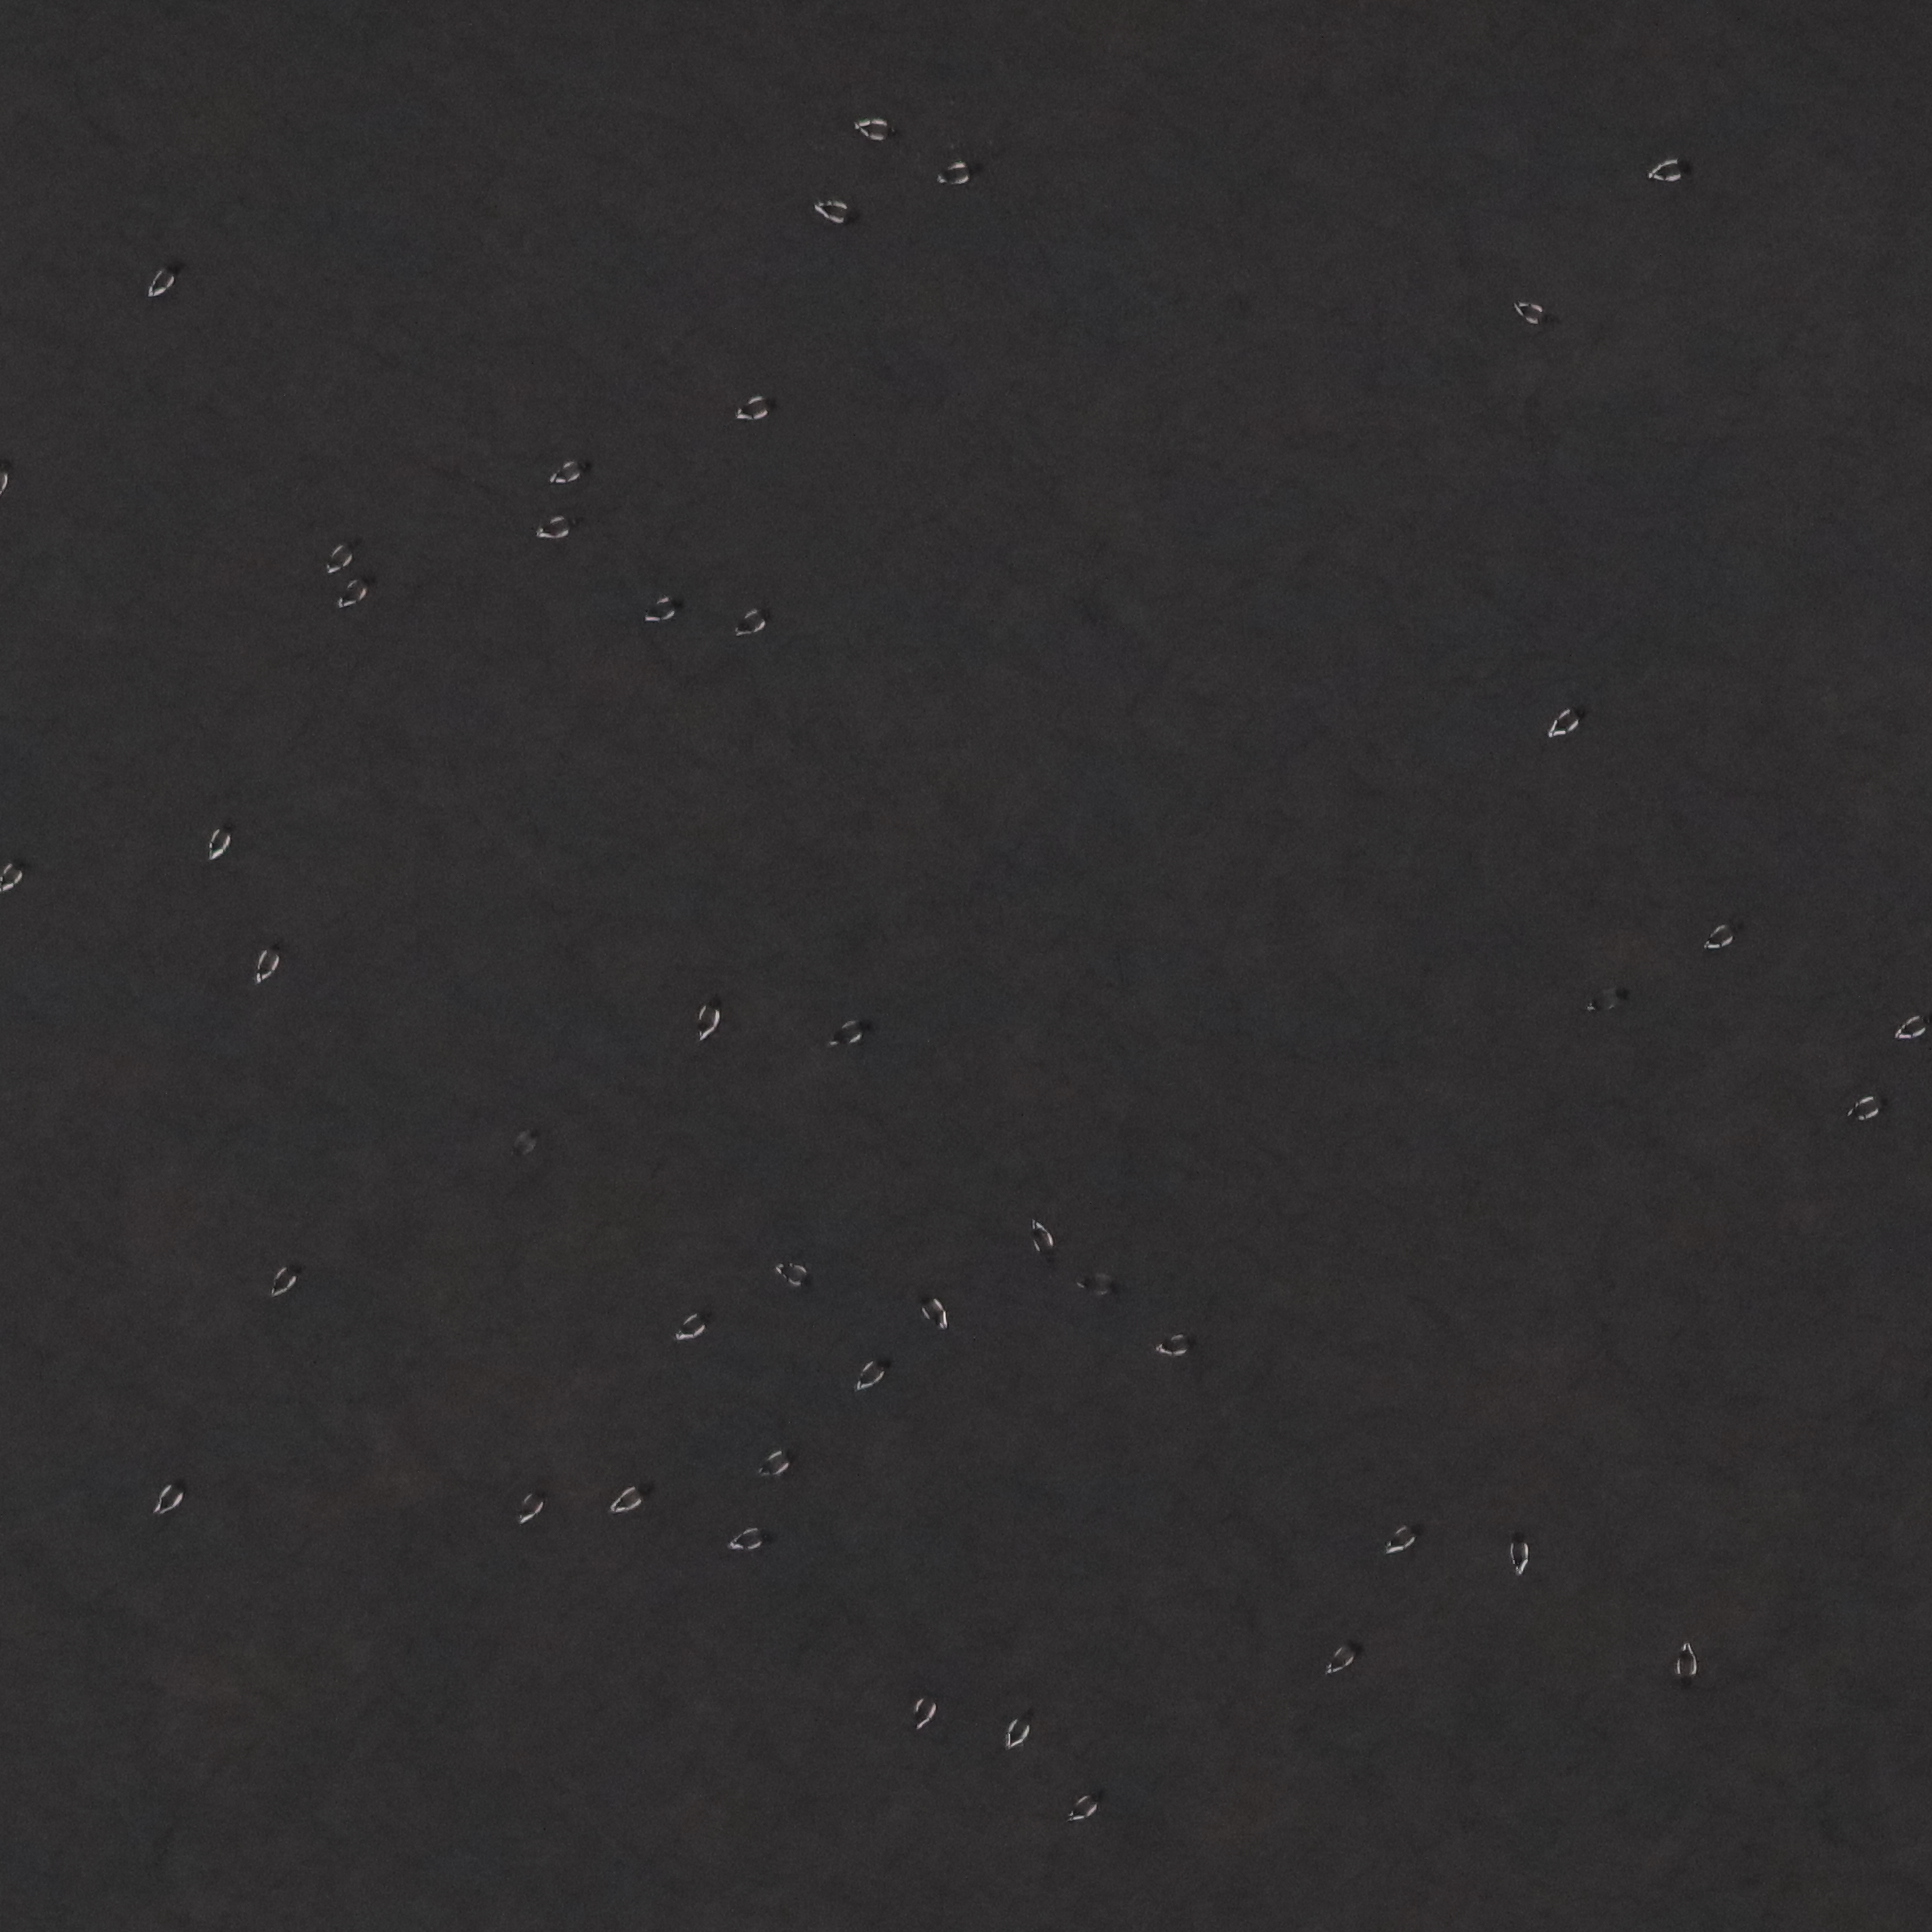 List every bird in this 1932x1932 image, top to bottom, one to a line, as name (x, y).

brant (878, 131)
brant (1670, 172)
brant (956, 175)
brant (834, 213)
brant (165, 281)
brant (1532, 314)
brant (756, 408)
brant (570, 473)
brant (555, 528)
brant (340, 558)
brant (354, 589)
brant (663, 609)
brant (750, 624)
brant (1566, 723)
brant (219, 842)
brant (10, 877)
brant (1723, 936)
brant (268, 965)
brant (1609, 996)
brant (709, 1021)
brant (1914, 1027)
brant (849, 1033)
brant (1868, 1108)
brant (527, 1144)
brant (1043, 1238)
brant (794, 1274)
brant (284, 1281)
brant (1104, 1283)
brant (935, 1313)
brant (692, 1327)
brant (1178, 1346)
brant (873, 1375)
brant (775, 1464)
brant (170, 1499)
brant (630, 1500)
brant (531, 1507)
brant (1403, 1539)
brant (750, 1540)
brant (1520, 1554)
brant (1343, 1658)
brant (1688, 1664)
brant (925, 1712)
brant (1018, 1730)
brant (1086, 1807)